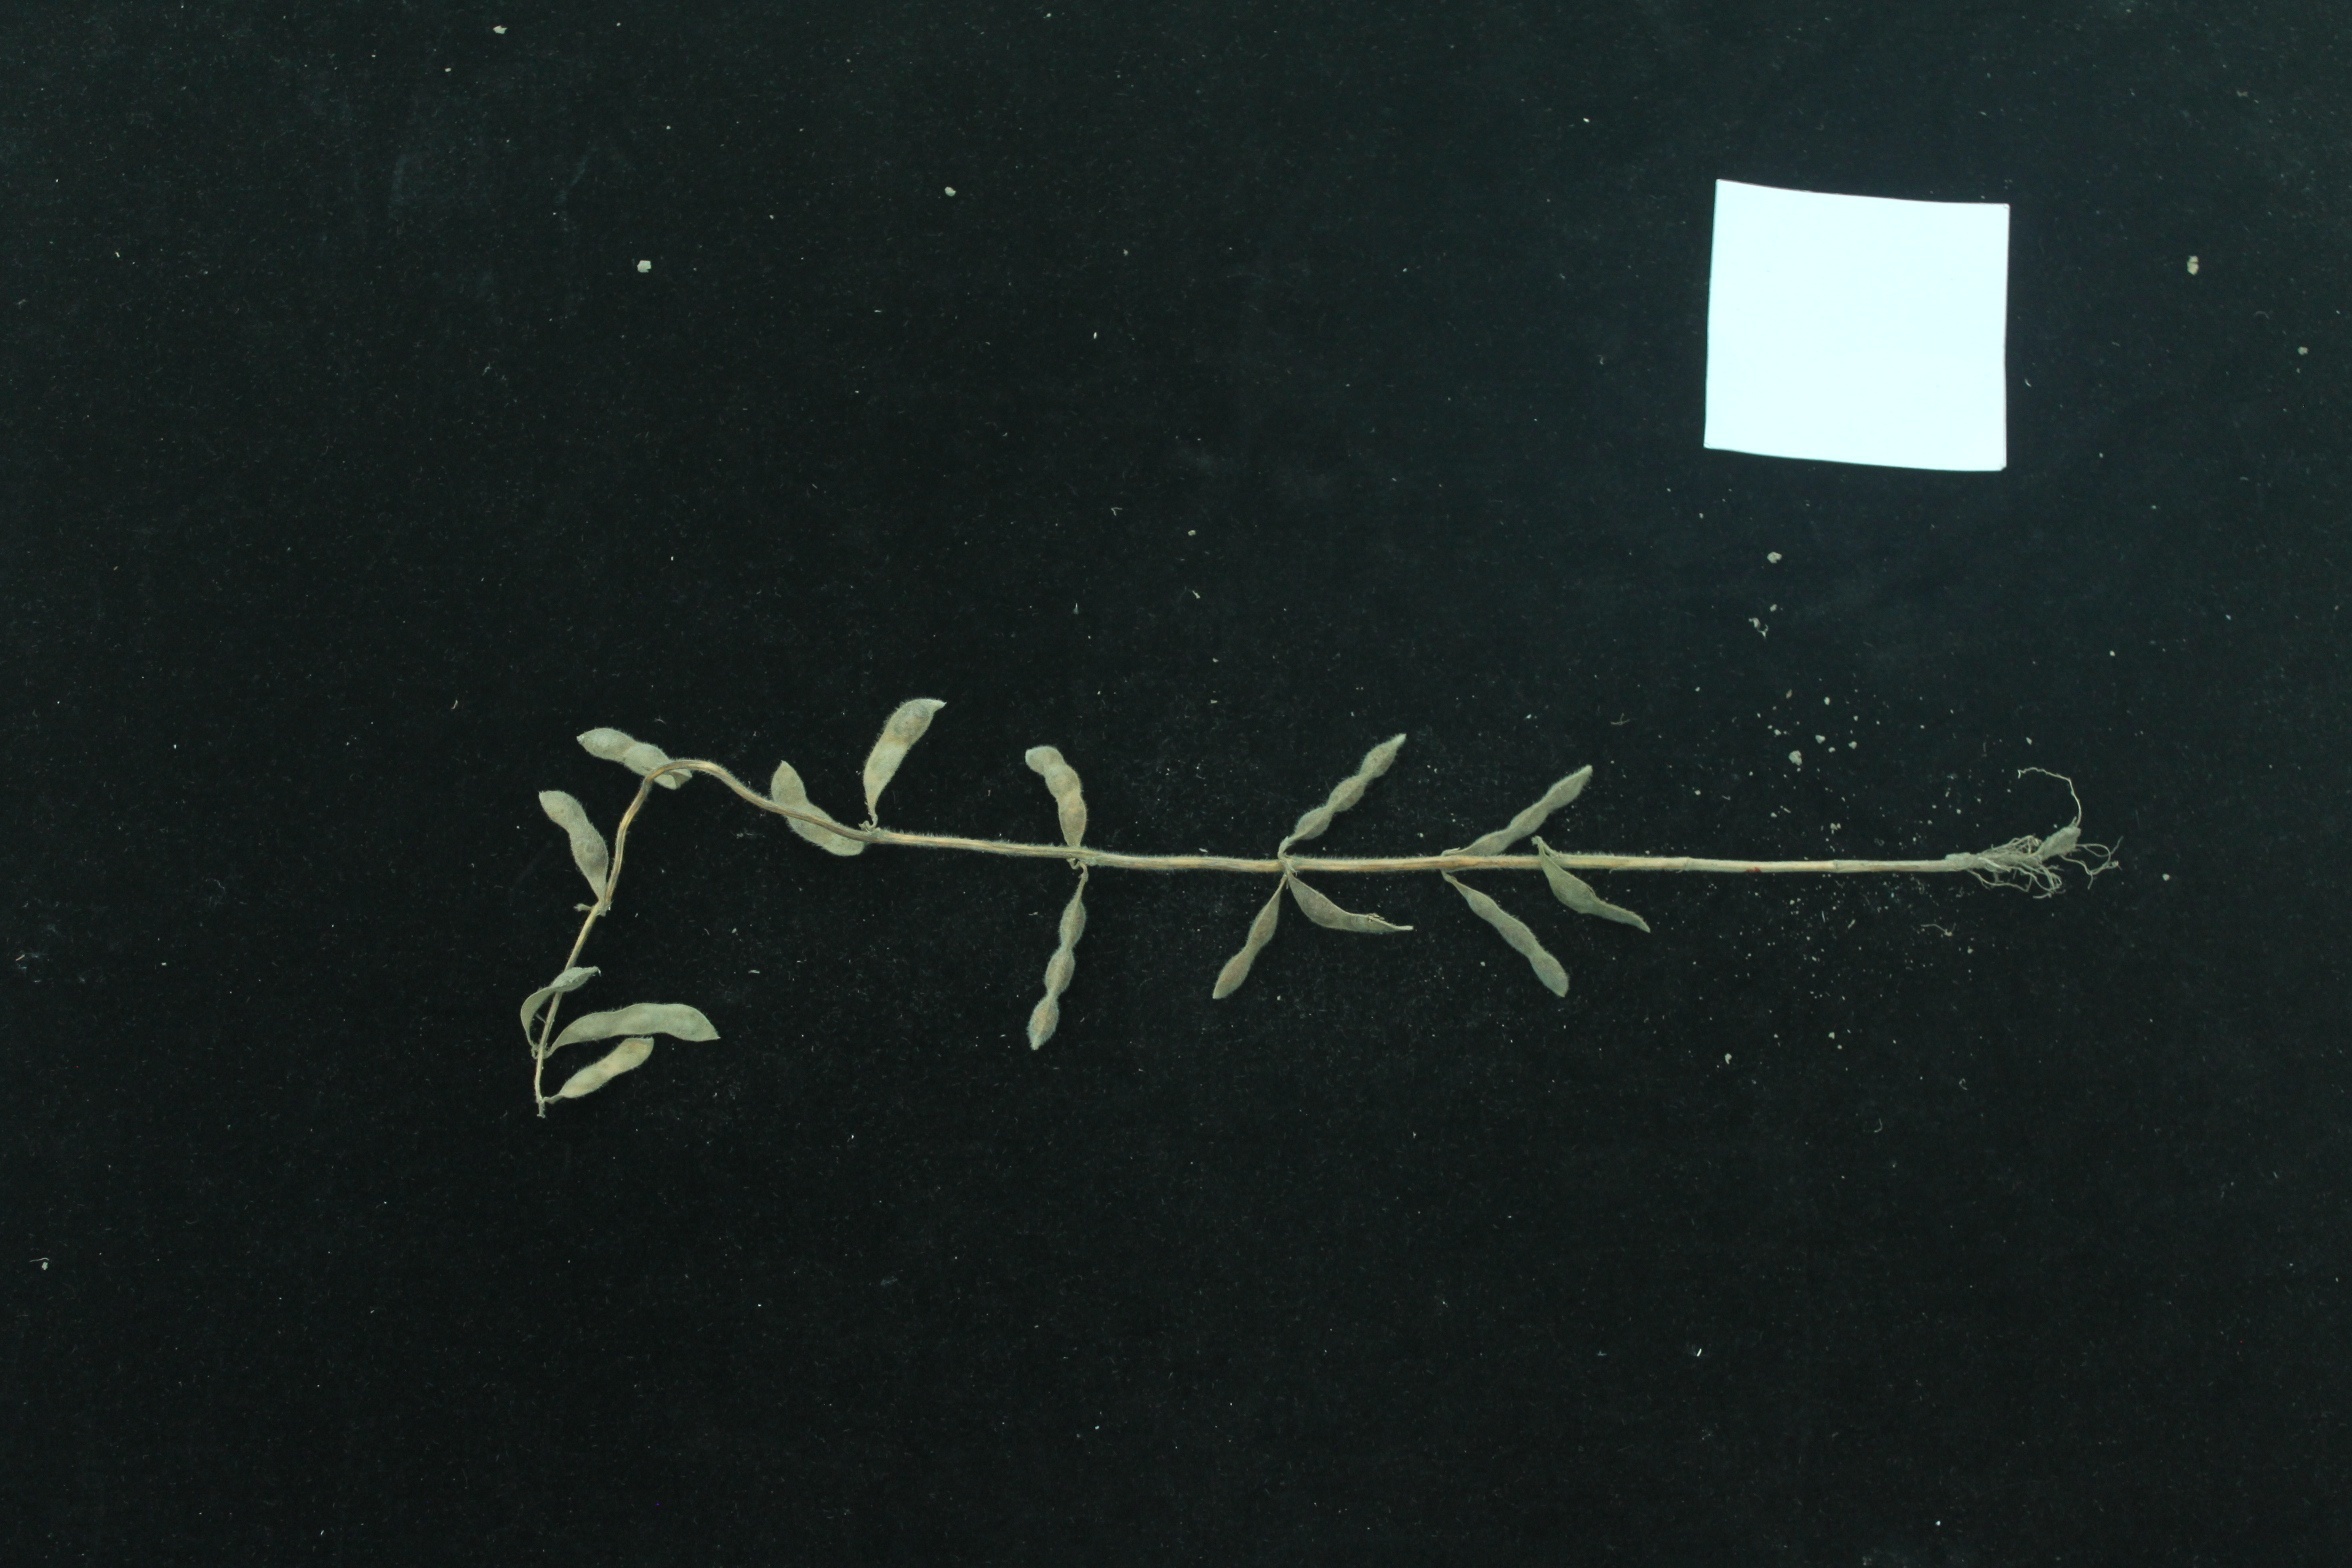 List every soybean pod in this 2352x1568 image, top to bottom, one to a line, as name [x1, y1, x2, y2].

soybean pod [864, 698, 944, 814]
soybean pod [577, 727, 691, 789]
soybean pod [1280, 732, 1405, 853]
soybean pod [1025, 746, 1086, 849]
soybean pod [772, 761, 867, 855]
soybean pod [1456, 765, 1590, 854]
soybean pod [538, 790, 607, 902]
soybean pod [1538, 840, 1650, 931]
soybean pod [1287, 868, 1410, 934]
soybean pod [1026, 873, 1086, 1048]
soybean pod [1212, 875, 1286, 1000]
soybean pod [1443, 875, 1568, 997]
soybean pod [520, 967, 598, 1039]
soybean pod [549, 1003, 719, 1052]
soybean pod [558, 1038, 652, 1097]